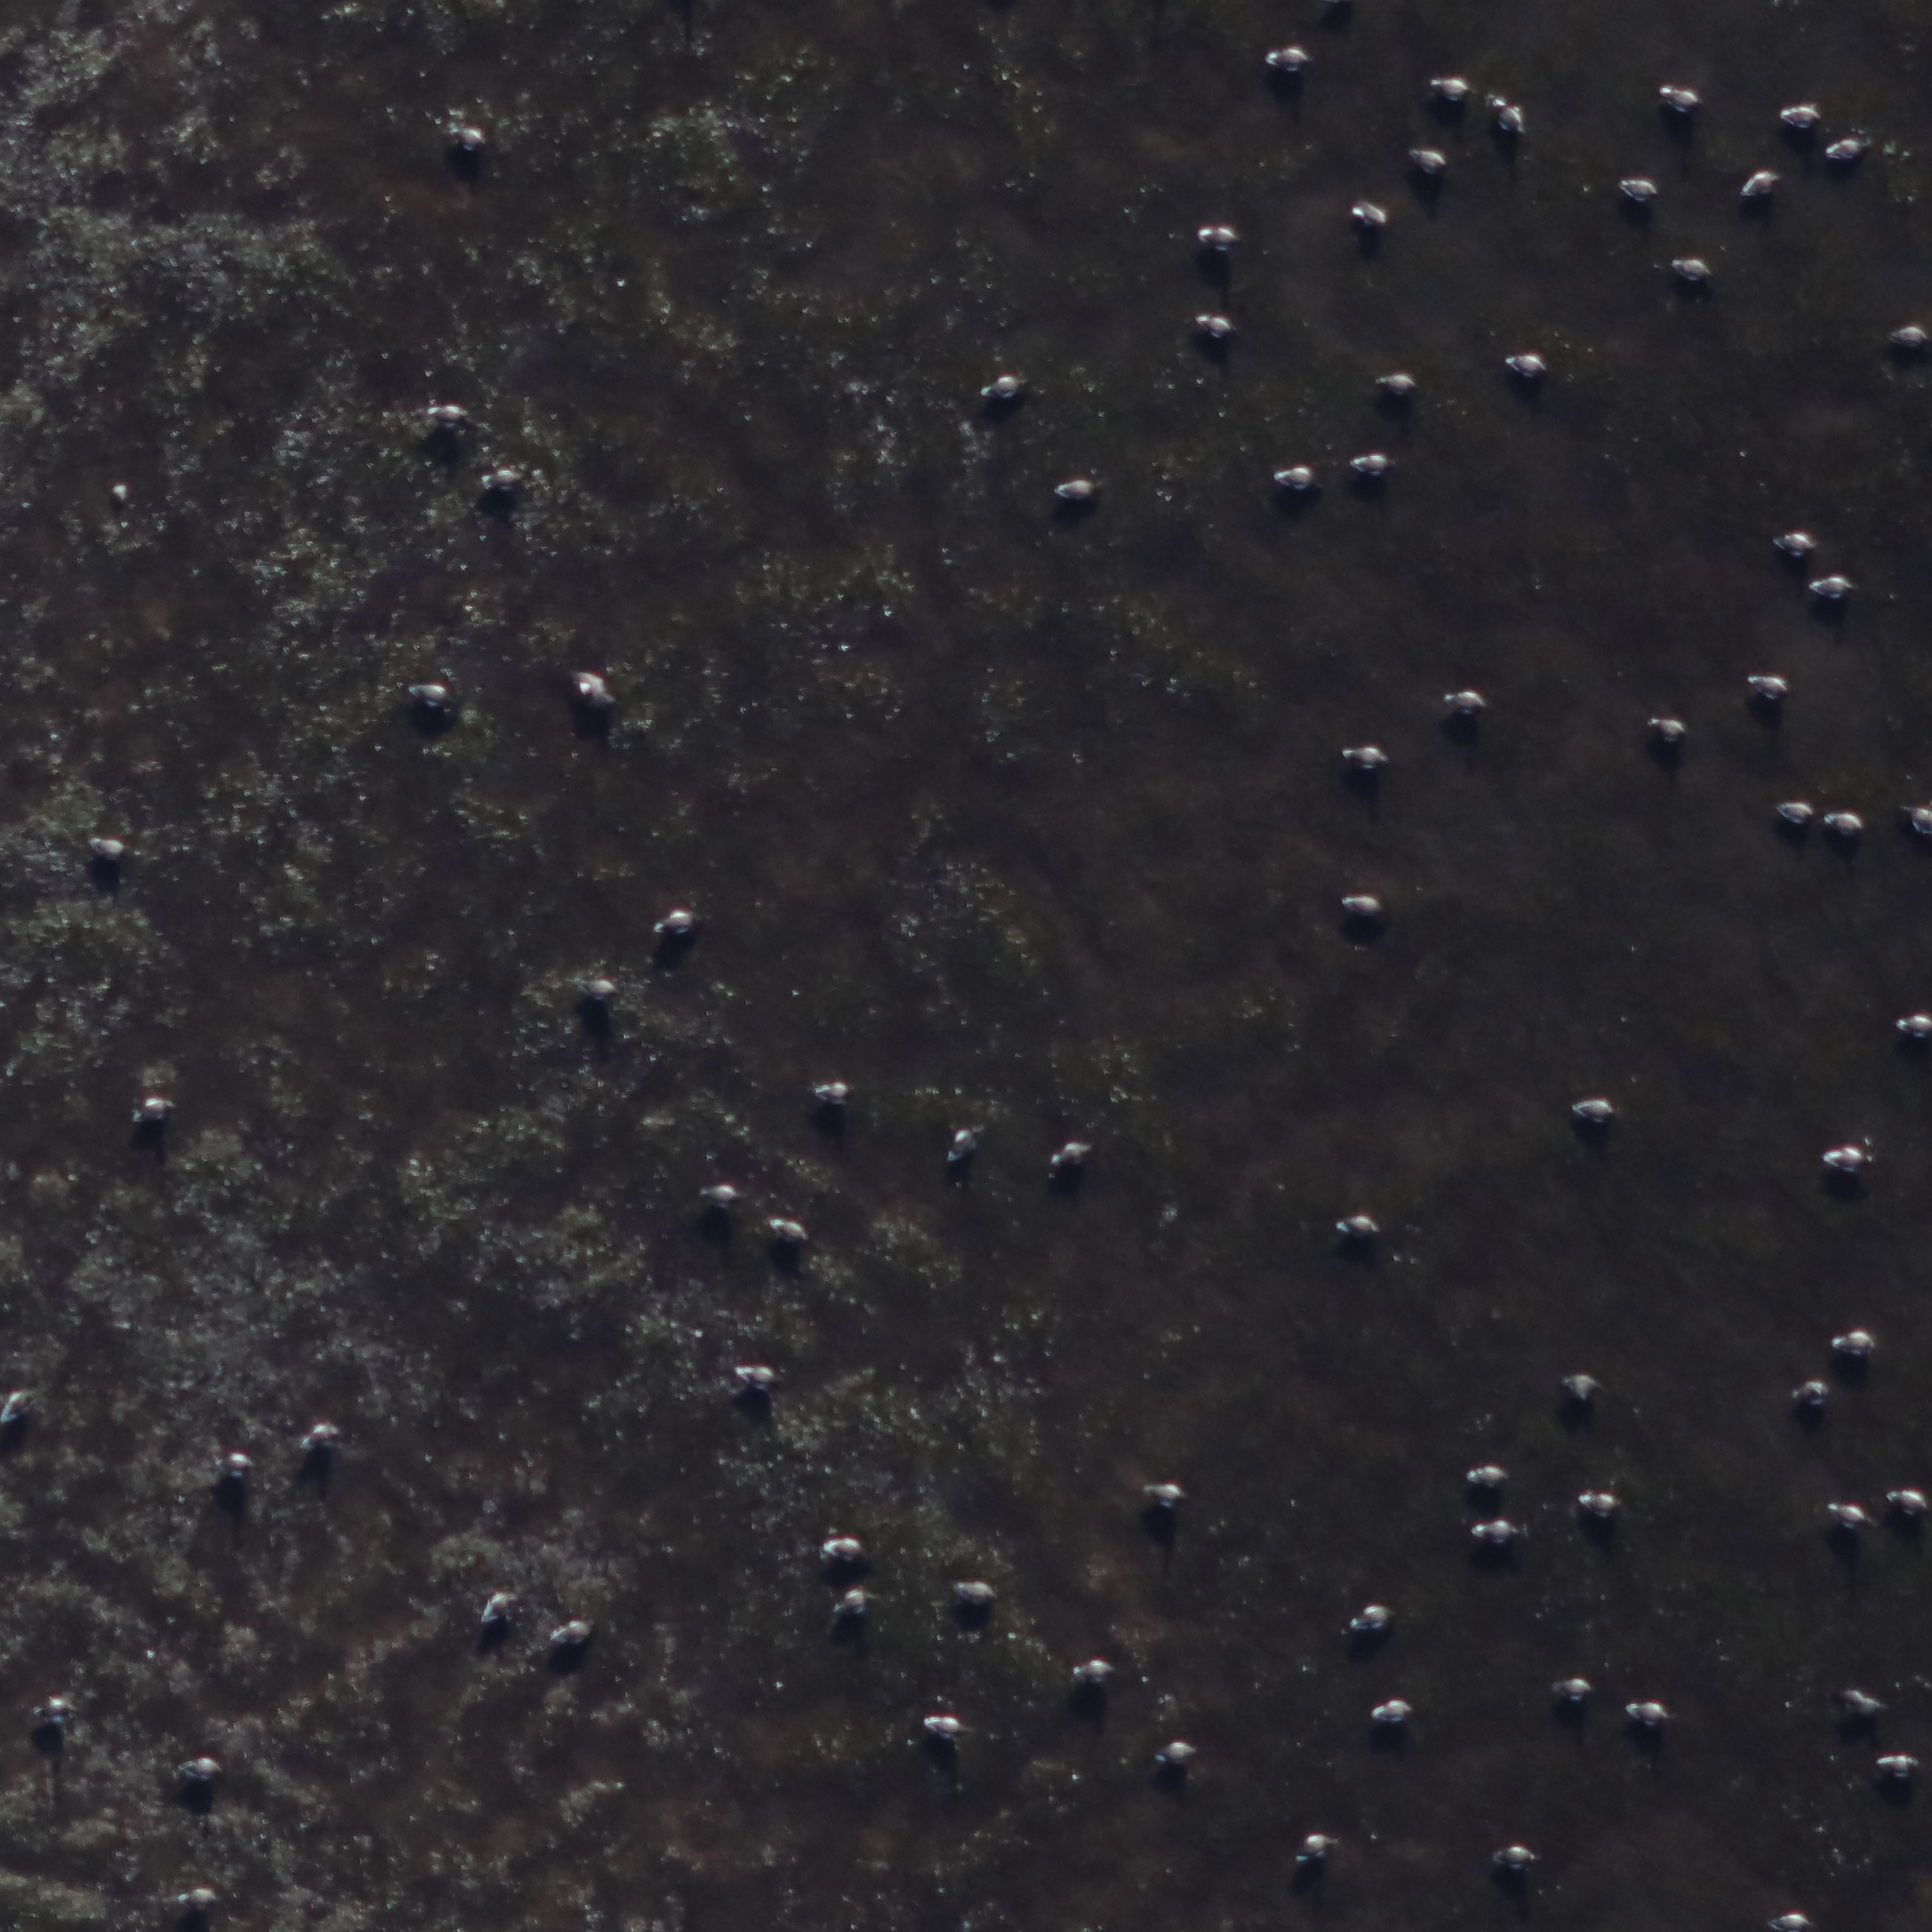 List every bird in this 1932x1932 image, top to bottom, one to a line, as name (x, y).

brant (1291, 58)
brant (1451, 89)
brant (1681, 99)
brant (1507, 117)
brant (1801, 117)
brant (468, 140)
brant (1851, 145)
brant (1428, 159)
brant (1764, 185)
brant (1639, 189)
brant (1370, 216)
brant (1217, 237)
brant (1690, 268)
brant (1214, 325)
brant (1906, 332)
brant (1527, 366)
brant (1403, 385)
brant (1006, 386)
brant (443, 414)
brant (1371, 465)
brant (500, 472)
brant (1296, 476)
brant (1073, 482)
brant (1802, 541)
brant (1830, 586)
brant (588, 685)
brant (1767, 690)
brant (431, 693)
brant (1464, 704)
brant (1667, 728)
brant (1368, 754)
brant (1793, 817)
brant (1840, 817)
brant (1923, 820)
brant (111, 848)
brant (1369, 906)
brant (666, 920)
brant (600, 990)
brant (1918, 1027)
brant (834, 1094)
brant (158, 1105)
brant (1594, 1113)
brant (966, 1145)
brant (1072, 1147)
brant (1845, 1159)
brant (718, 1192)
brant (787, 1227)
brant (1359, 1228)
brant (1857, 1346)
brant (758, 1383)
brant (1588, 1383)
brant (1812, 1392)
brant (18, 1407)
brant (318, 1433)
brant (233, 1458)
brant (1493, 1481)
brant (1165, 1495)
brant (1906, 1503)
brant (1598, 1506)
brant (1853, 1511)
brant (1499, 1531)
brant (844, 1547)
brant (978, 1595)
brant (863, 1602)
brant (499, 1607)
brant (1372, 1615)
brant (574, 1637)
brant (1095, 1675)
brant (1575, 1690)
brant (1854, 1701)
brant (1400, 1706)
brant (57, 1713)
brant (1649, 1716)
brant (938, 1729)
brant (1182, 1753)
brant (1905, 1759)
brant (201, 1769)
brant (1308, 1846)
brant (1511, 1857)
brant (196, 1900)
brant (1800, 1922)